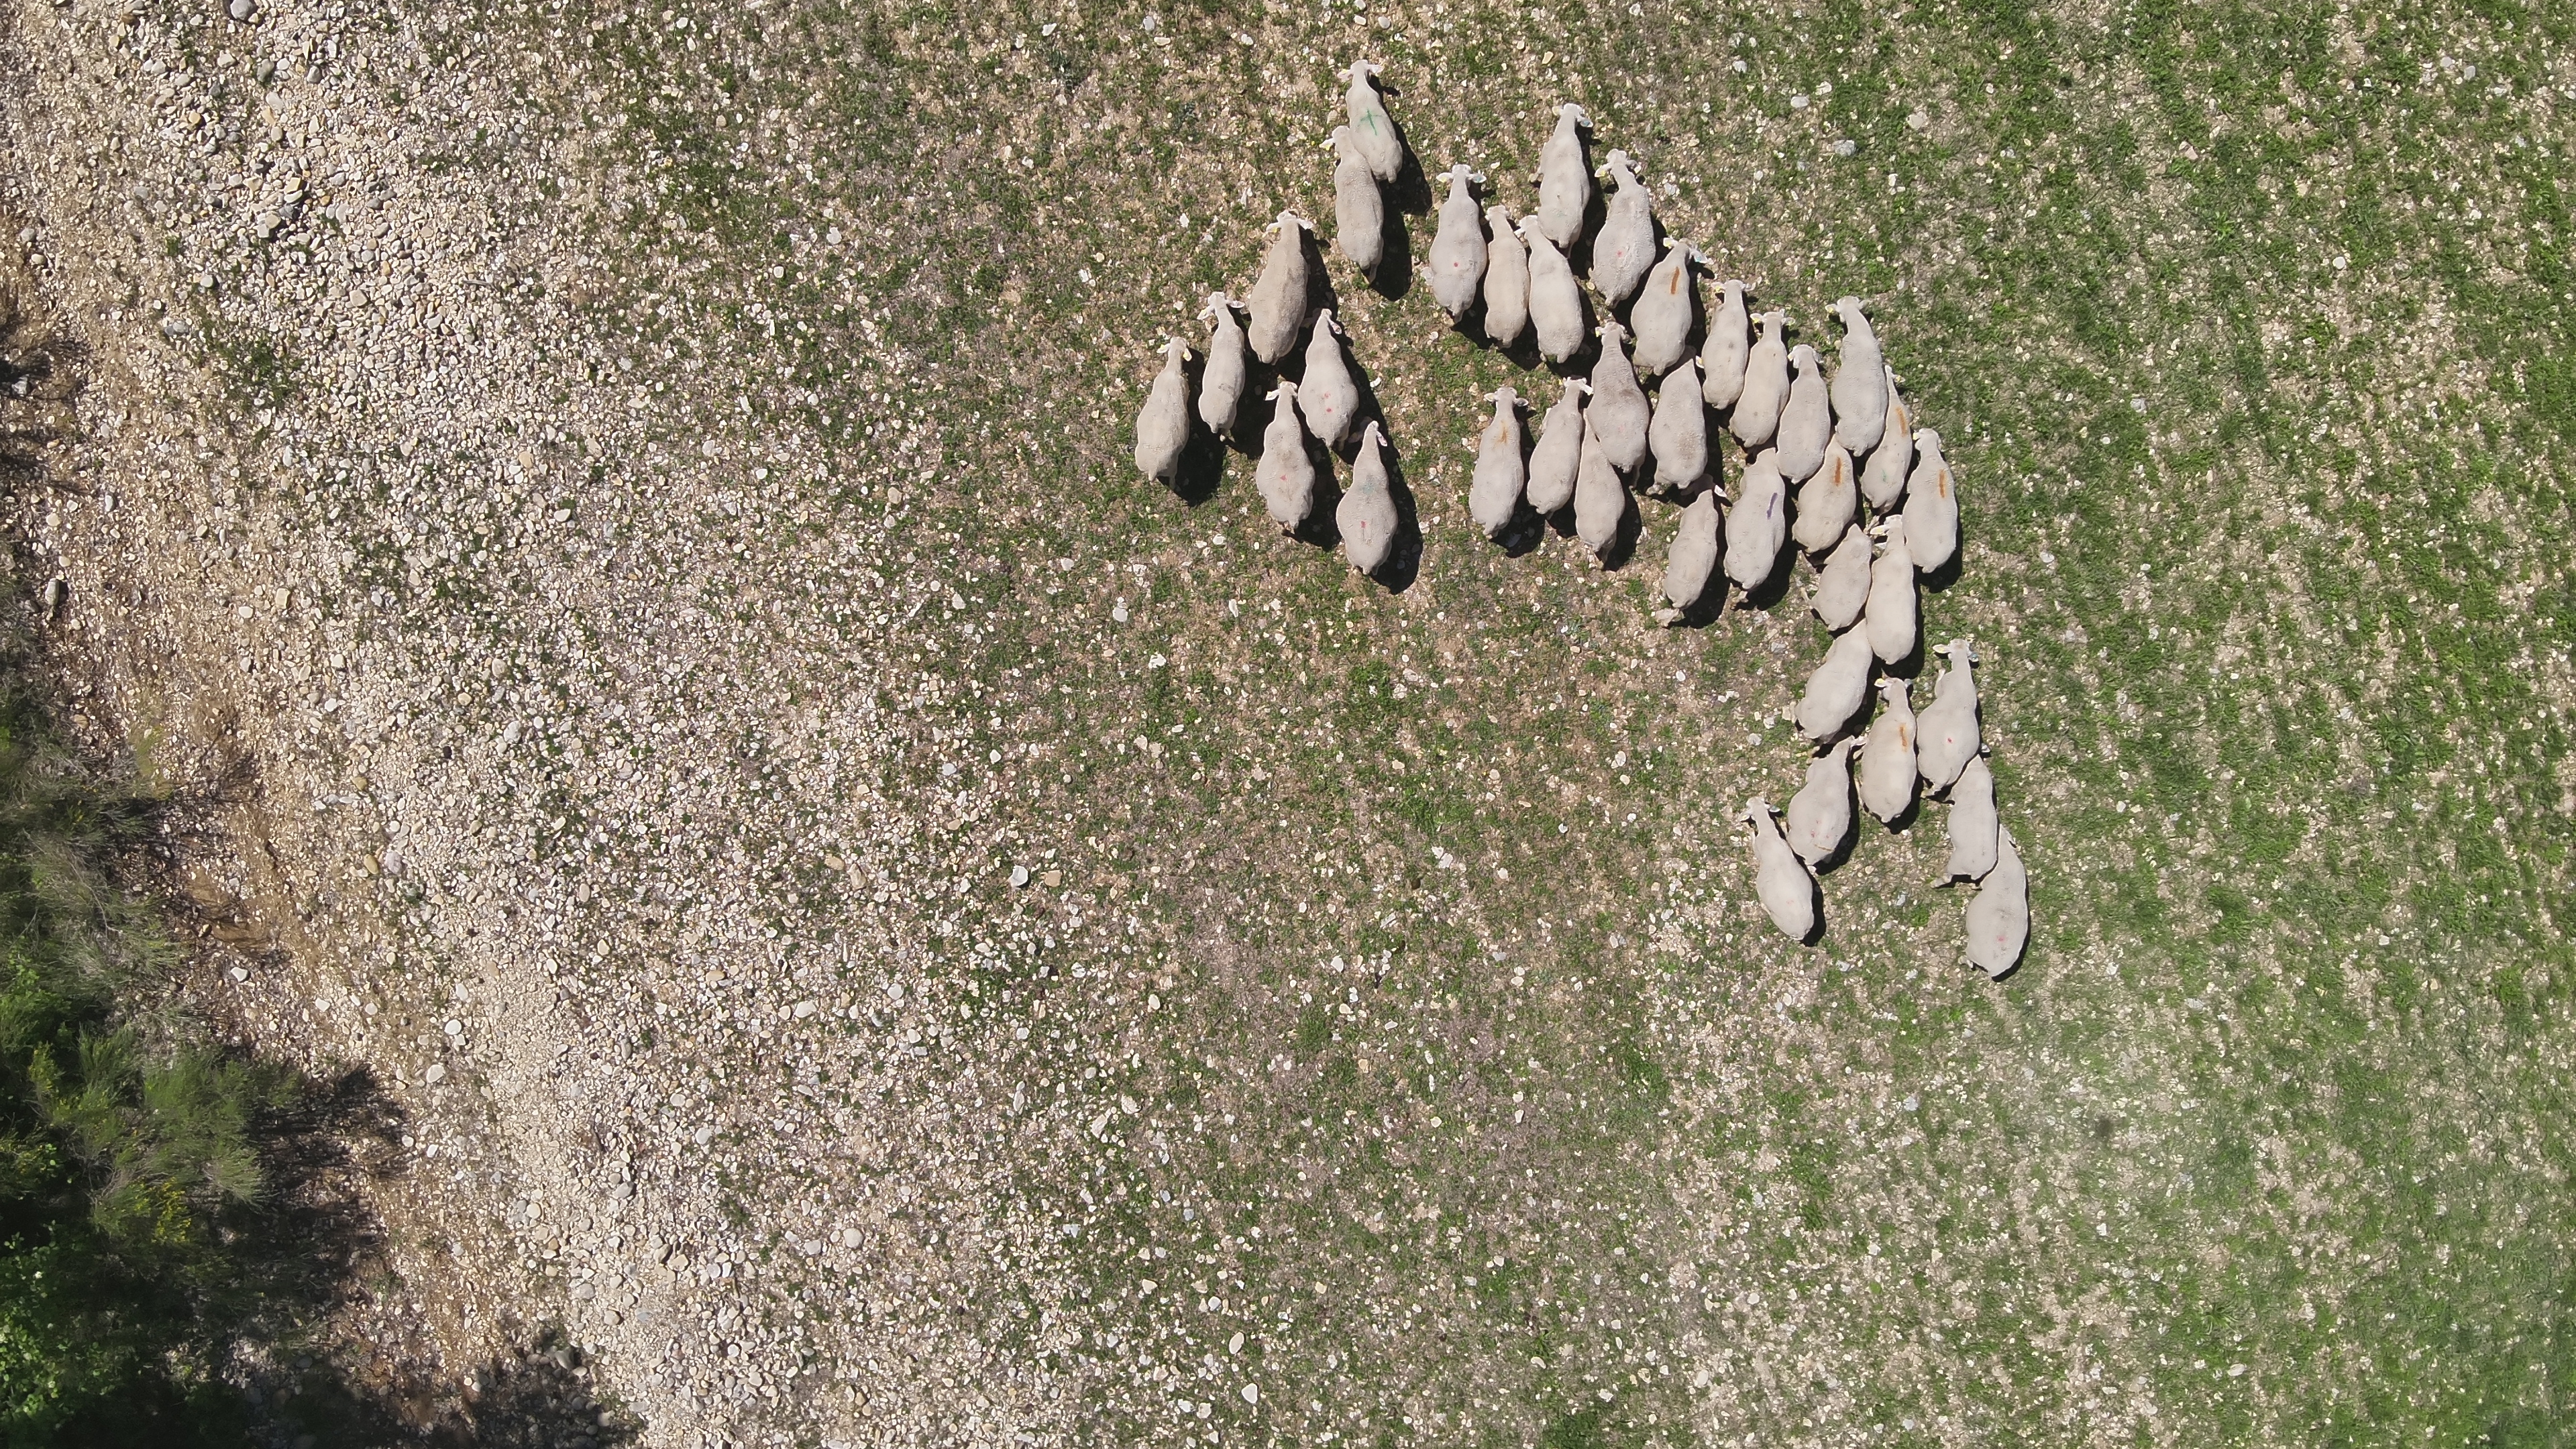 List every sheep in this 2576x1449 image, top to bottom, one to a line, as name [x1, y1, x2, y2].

sheep [1337, 59, 1405, 183]
sheep [1532, 102, 1597, 247]
sheep [1326, 125, 1387, 281]
sheep [1586, 152, 1661, 311]
sheep [1423, 164, 1489, 323]
sheep [1481, 205, 1531, 344]
sheep [1239, 211, 1318, 365]
sheep [1518, 213, 1587, 362]
sheep [1627, 240, 1703, 374]
sheep [1700, 279, 1754, 410]
sheep [1197, 291, 1248, 444]
sheep [1826, 298, 1890, 456]
sheep [1295, 307, 1362, 449]
sheep [1726, 309, 1796, 447]
sheep [1585, 320, 1652, 474]
sheep [1133, 337, 1195, 486]
sheep [1773, 342, 1835, 482]
sheep [1648, 354, 1711, 493]
sheep [1858, 368, 1917, 511]
sheep [1525, 374, 1591, 517]
sheep [1255, 380, 1316, 541]
sheep [1465, 385, 1530, 547]
sheep [1332, 423, 1398, 578]
sheep [1902, 426, 1957, 574]
sheep [1570, 429, 1626, 562]
sheep [1790, 437, 1858, 553]
sheep [1720, 445, 1789, 598]
sheep [1658, 482, 1728, 612]
sheep [1865, 514, 1917, 665]
sheep [1805, 517, 1884, 633]
sheep [1794, 619, 1876, 743]
sheep [1916, 639, 1985, 791]
sheep [1854, 676, 1921, 833]
sheep [1783, 735, 1860, 866]
sheep [1929, 753, 2000, 888]
sheep [1734, 798, 1818, 943]
sheep [1959, 826, 2033, 979]